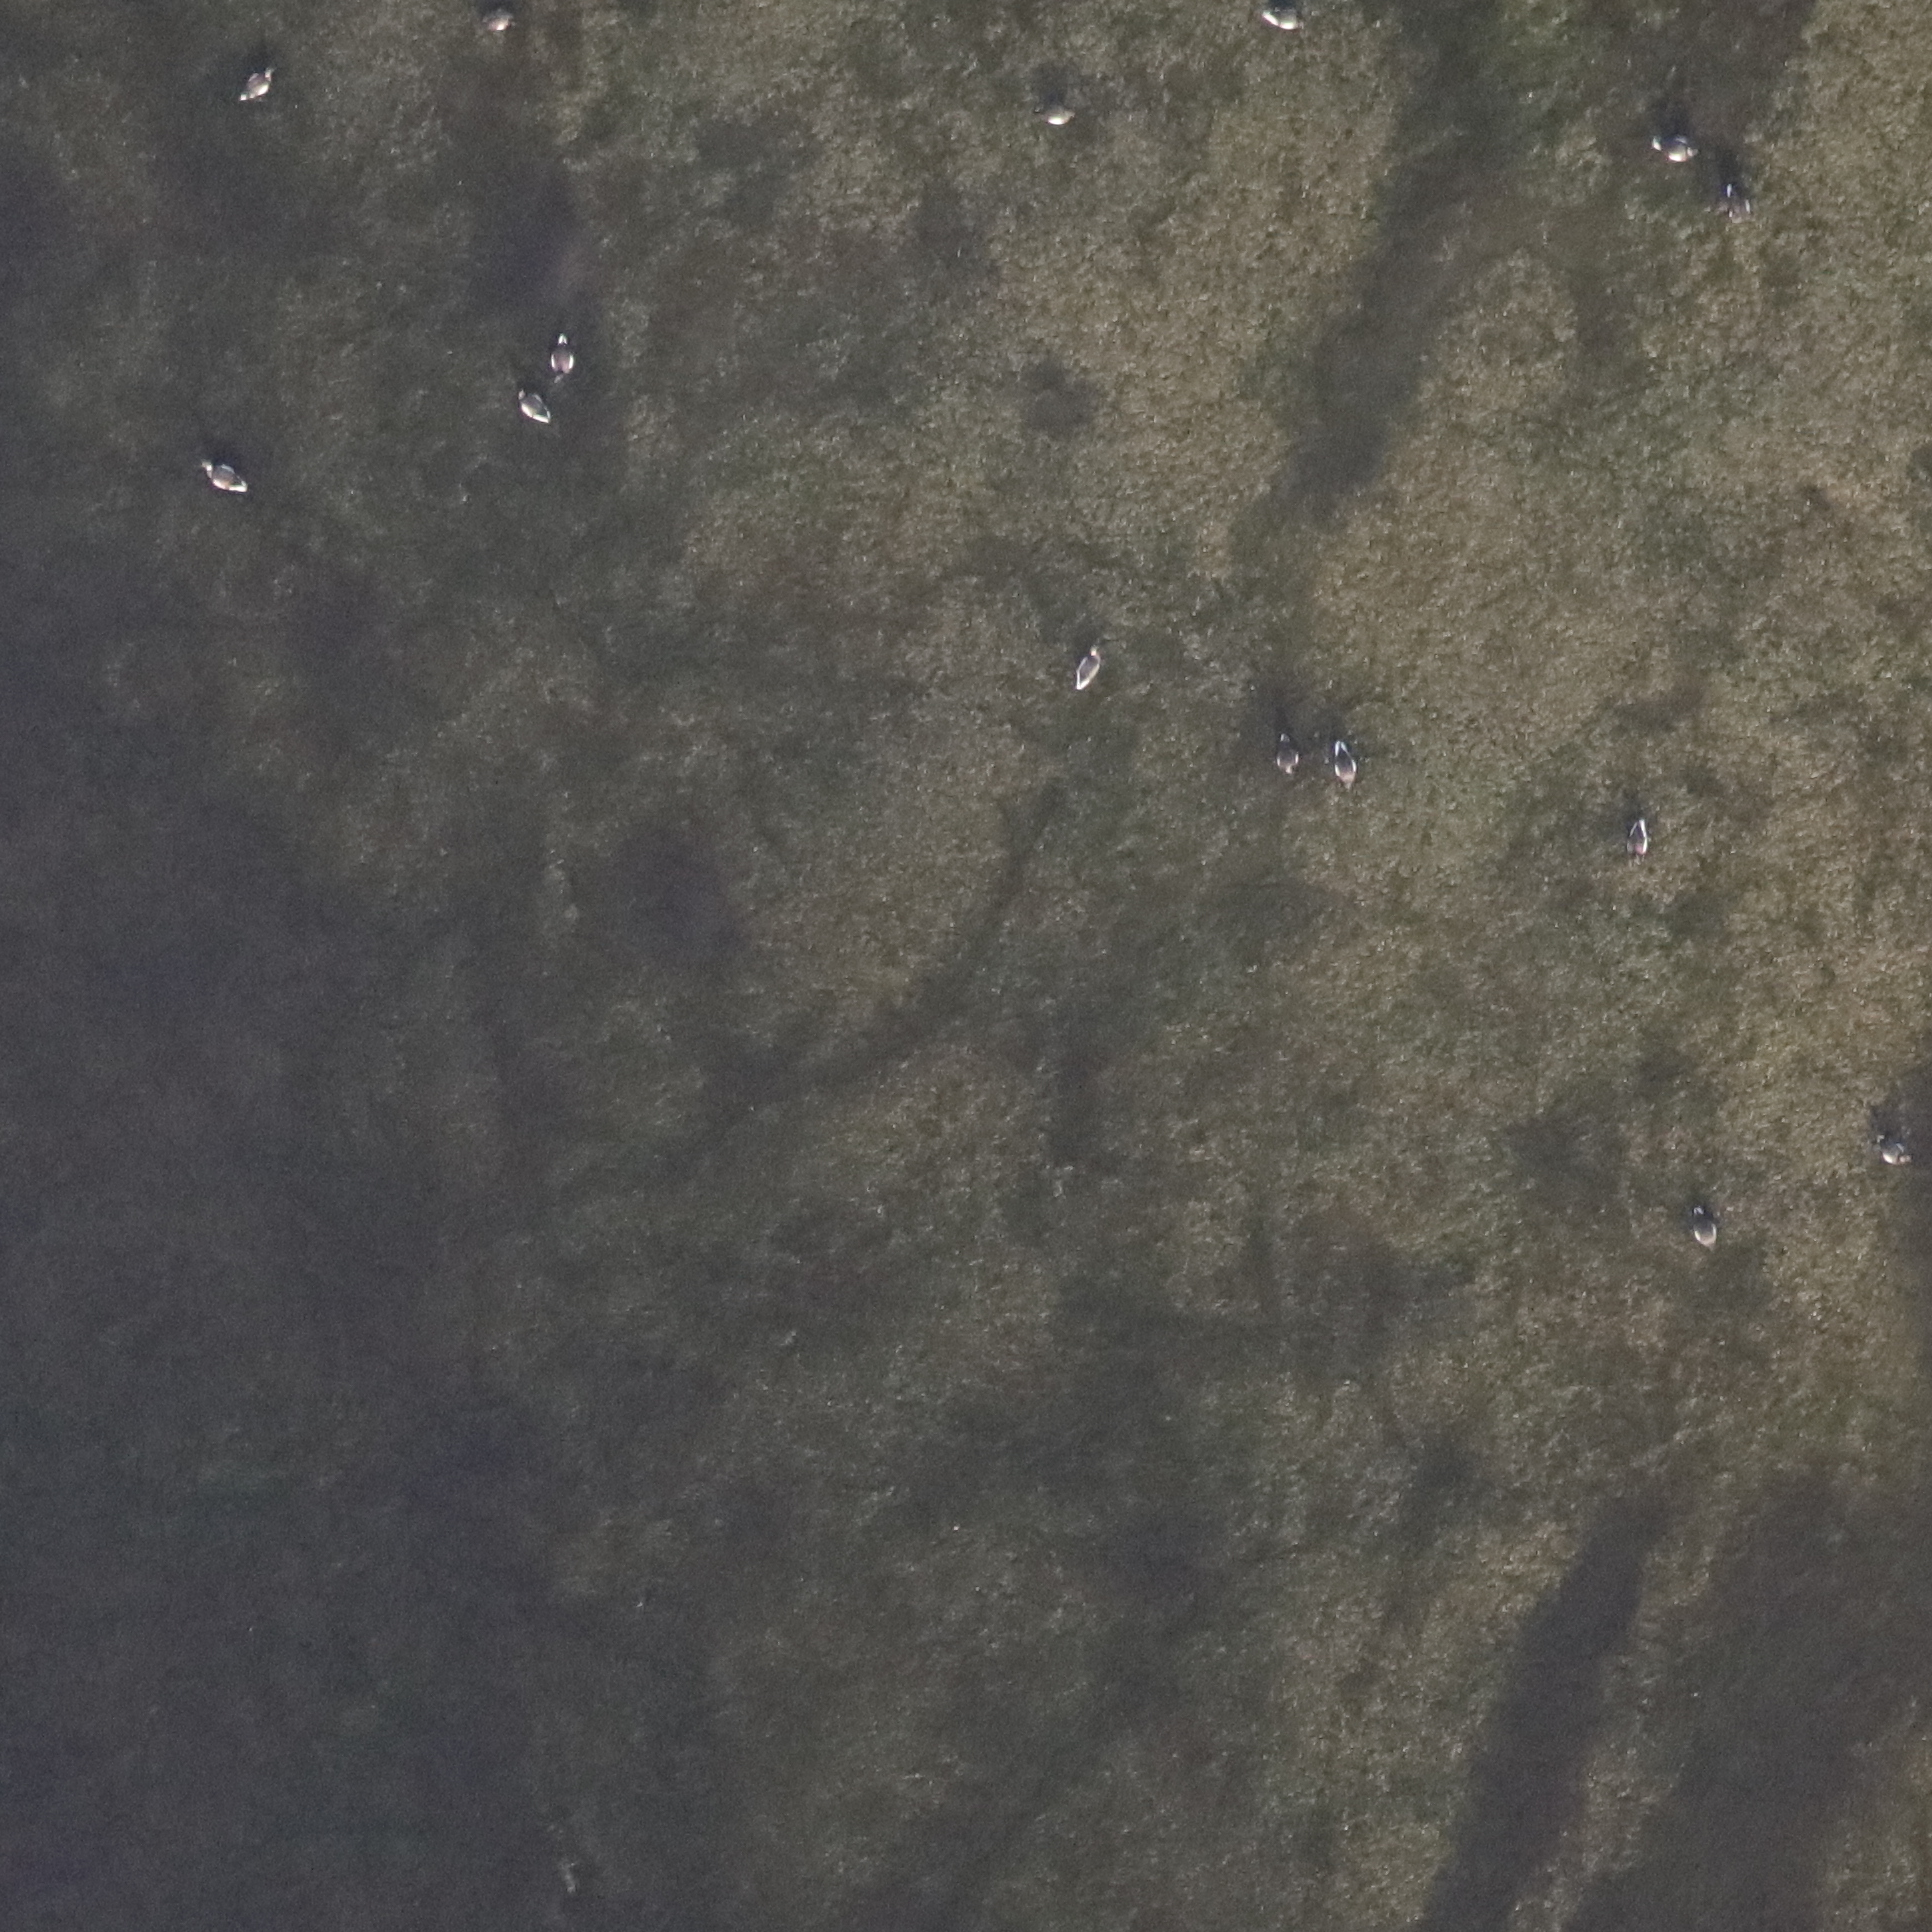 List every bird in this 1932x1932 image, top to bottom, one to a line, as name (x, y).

brant (1280, 14)
brant (494, 19)
brant (256, 84)
brant (1054, 115)
brant (1676, 149)
brant (1735, 206)
brant (562, 359)
brant (533, 407)
brant (224, 477)
brant (1086, 668)
brant (1289, 752)
brant (1345, 764)
brant (1639, 842)
brant (1892, 1152)
brant (1708, 1231)